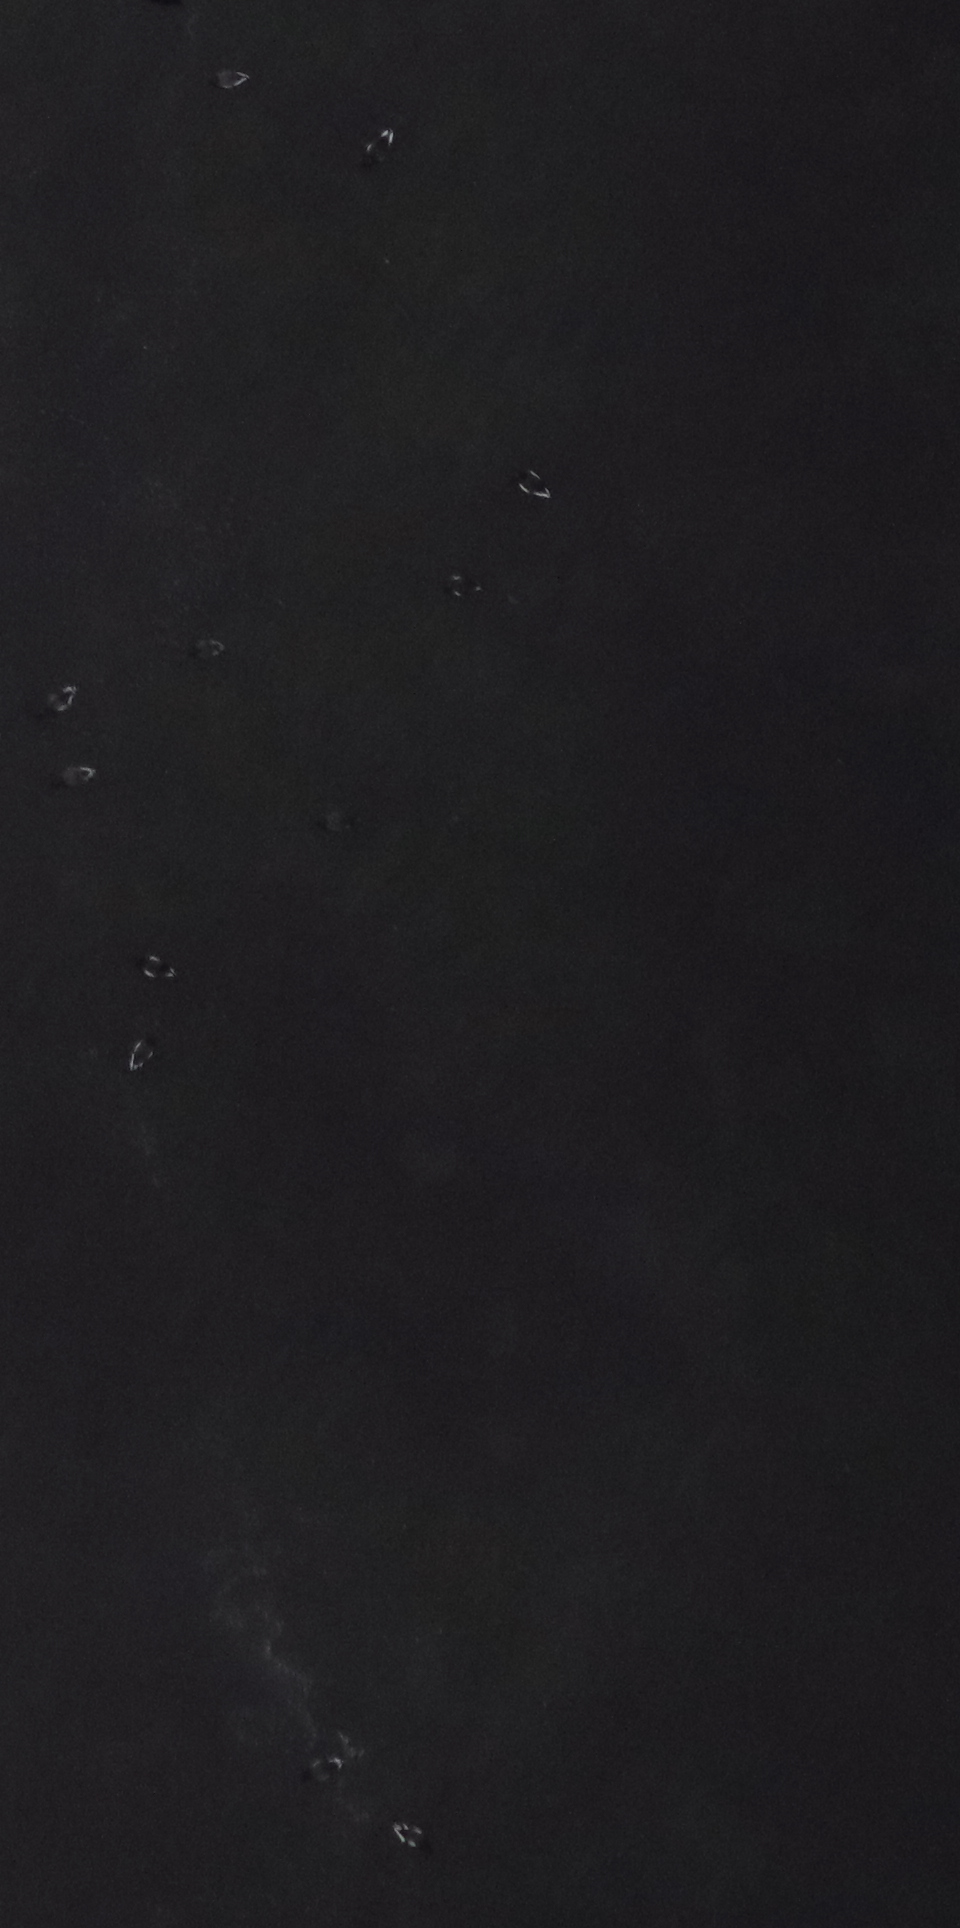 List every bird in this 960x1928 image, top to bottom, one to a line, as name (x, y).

brant (228, 78)
brant (378, 150)
brant (532, 485)
brant (463, 584)
brant (207, 648)
brant (60, 703)
brant (76, 780)
brant (340, 823)
brant (156, 968)
brant (140, 1056)
brant (325, 1768)
brant (409, 1838)